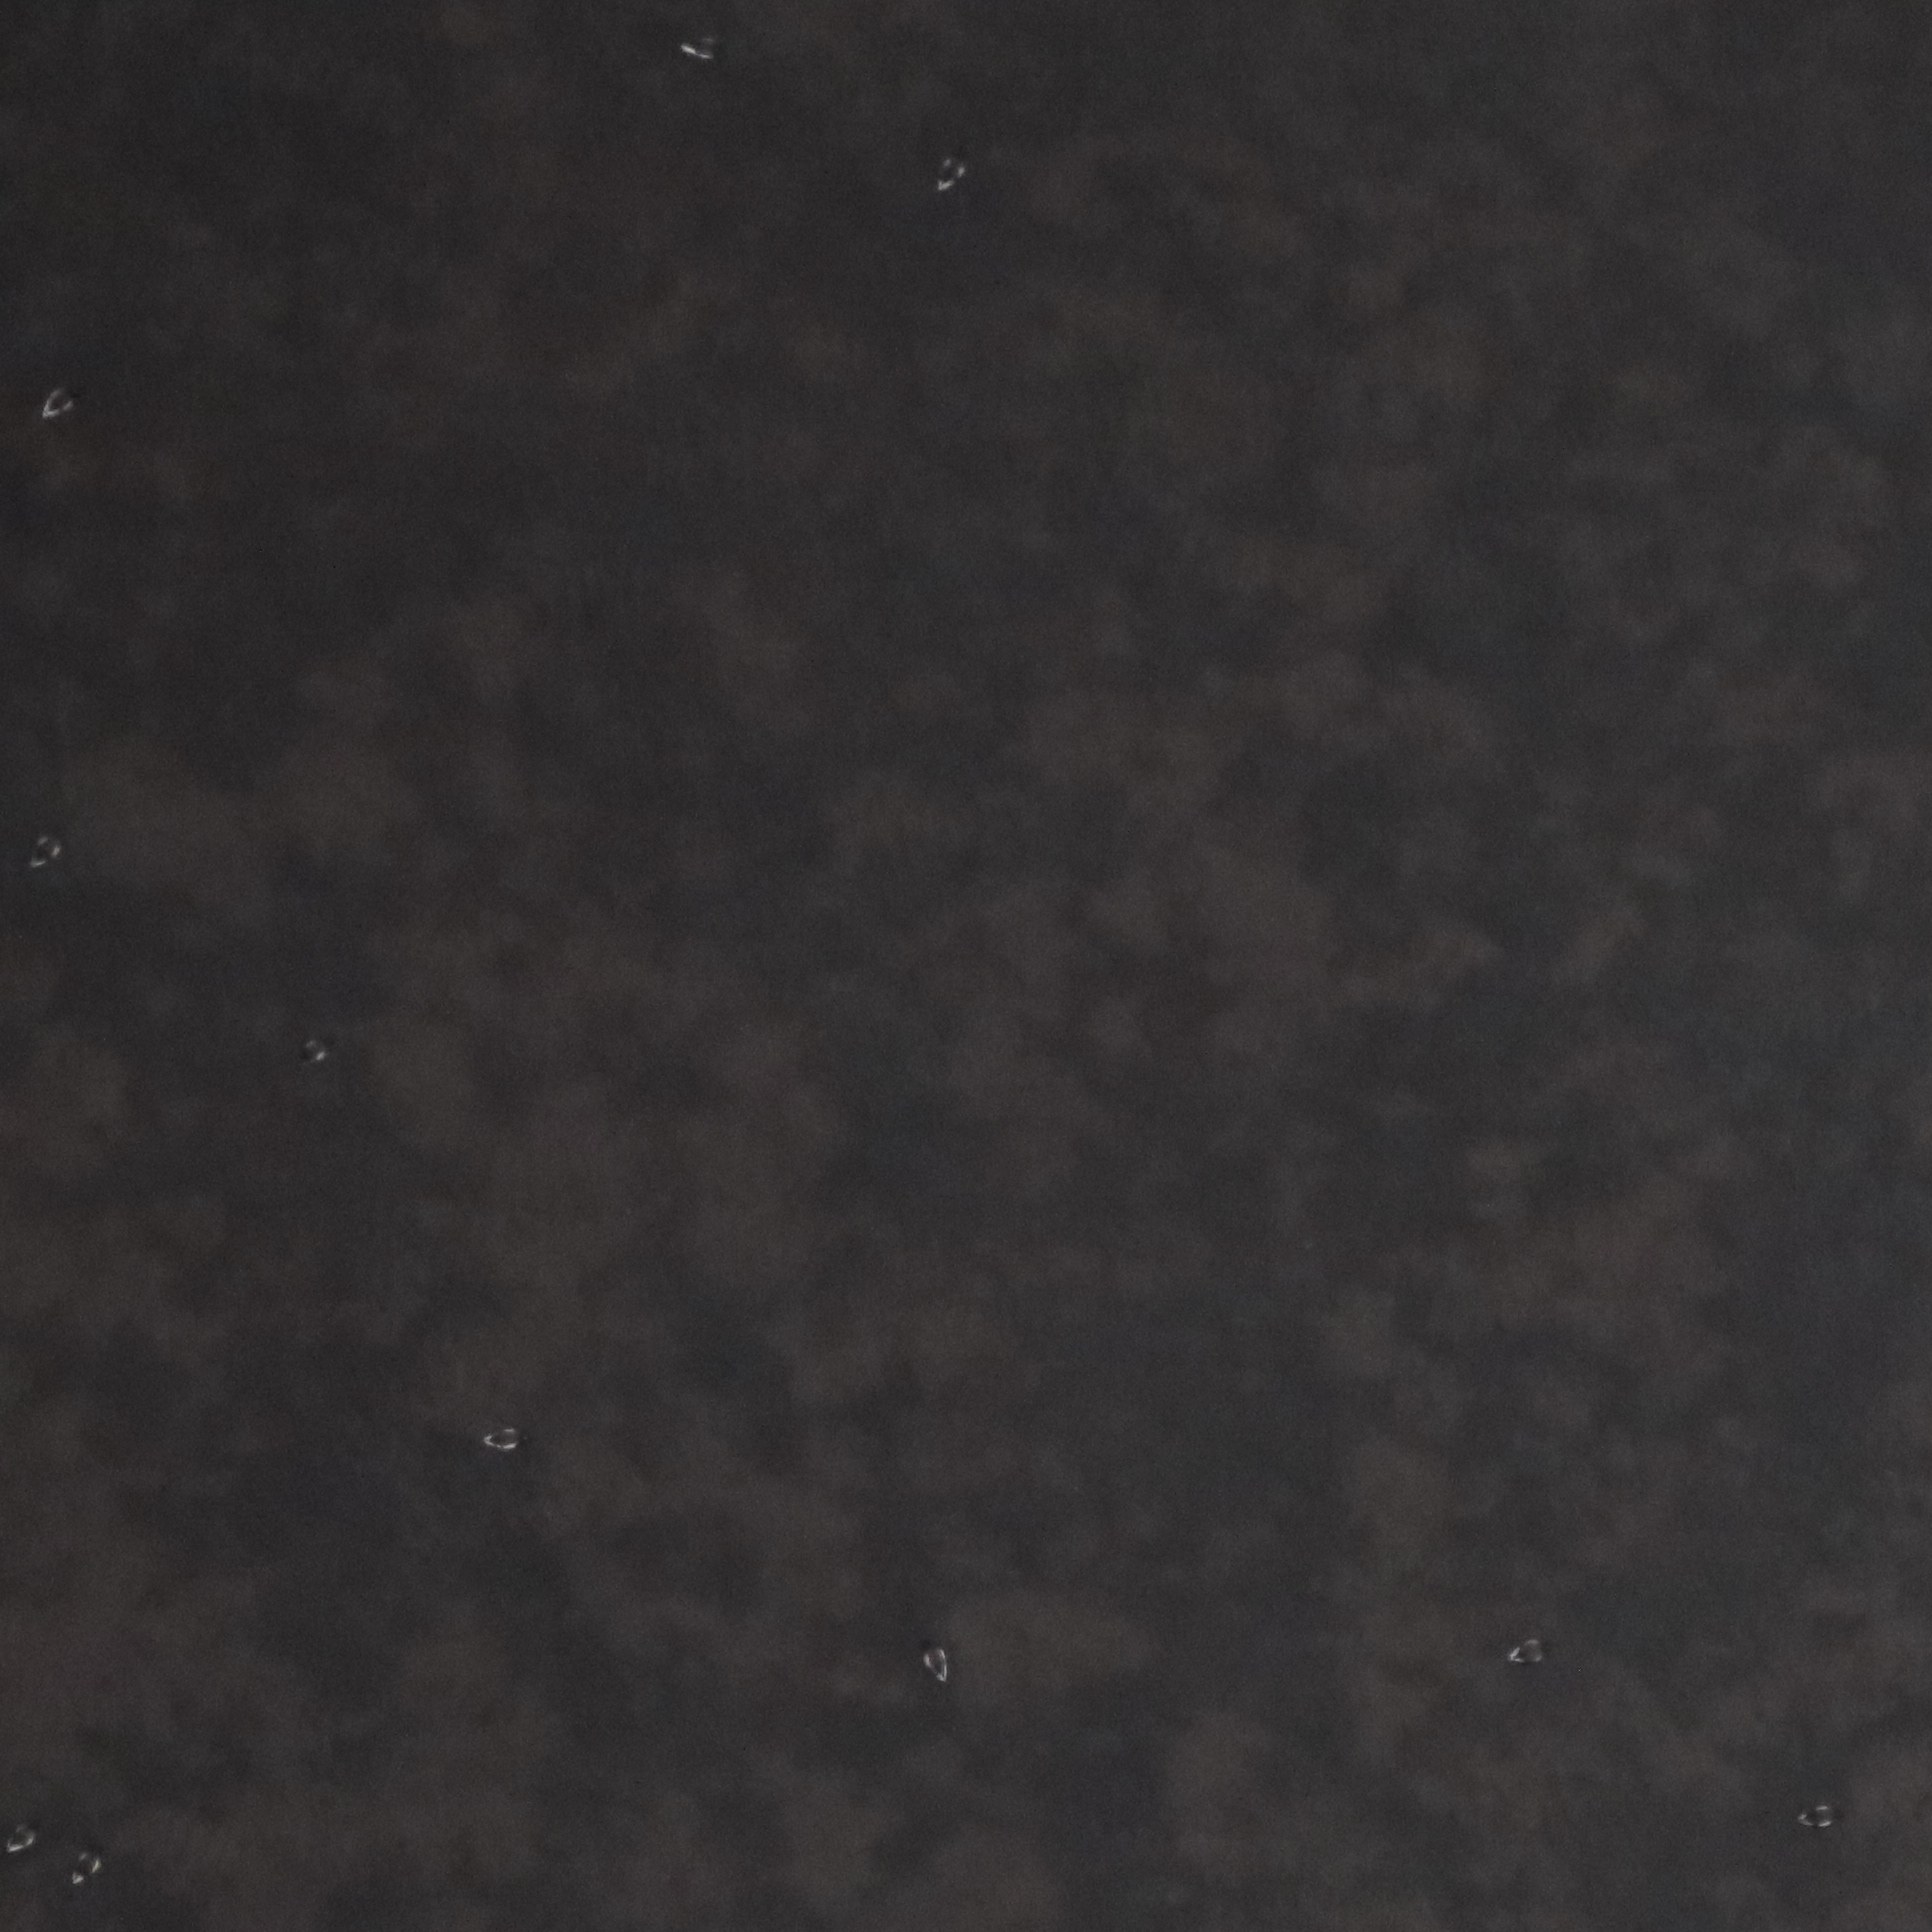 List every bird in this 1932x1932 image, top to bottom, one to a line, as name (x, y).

brant (699, 48)
brant (951, 170)
brant (61, 399)
brant (44, 847)
brant (310, 1048)
brant (506, 1438)
brant (1530, 1650)
brant (937, 1659)
brant (1819, 1815)
brant (19, 1835)
brant (88, 1866)